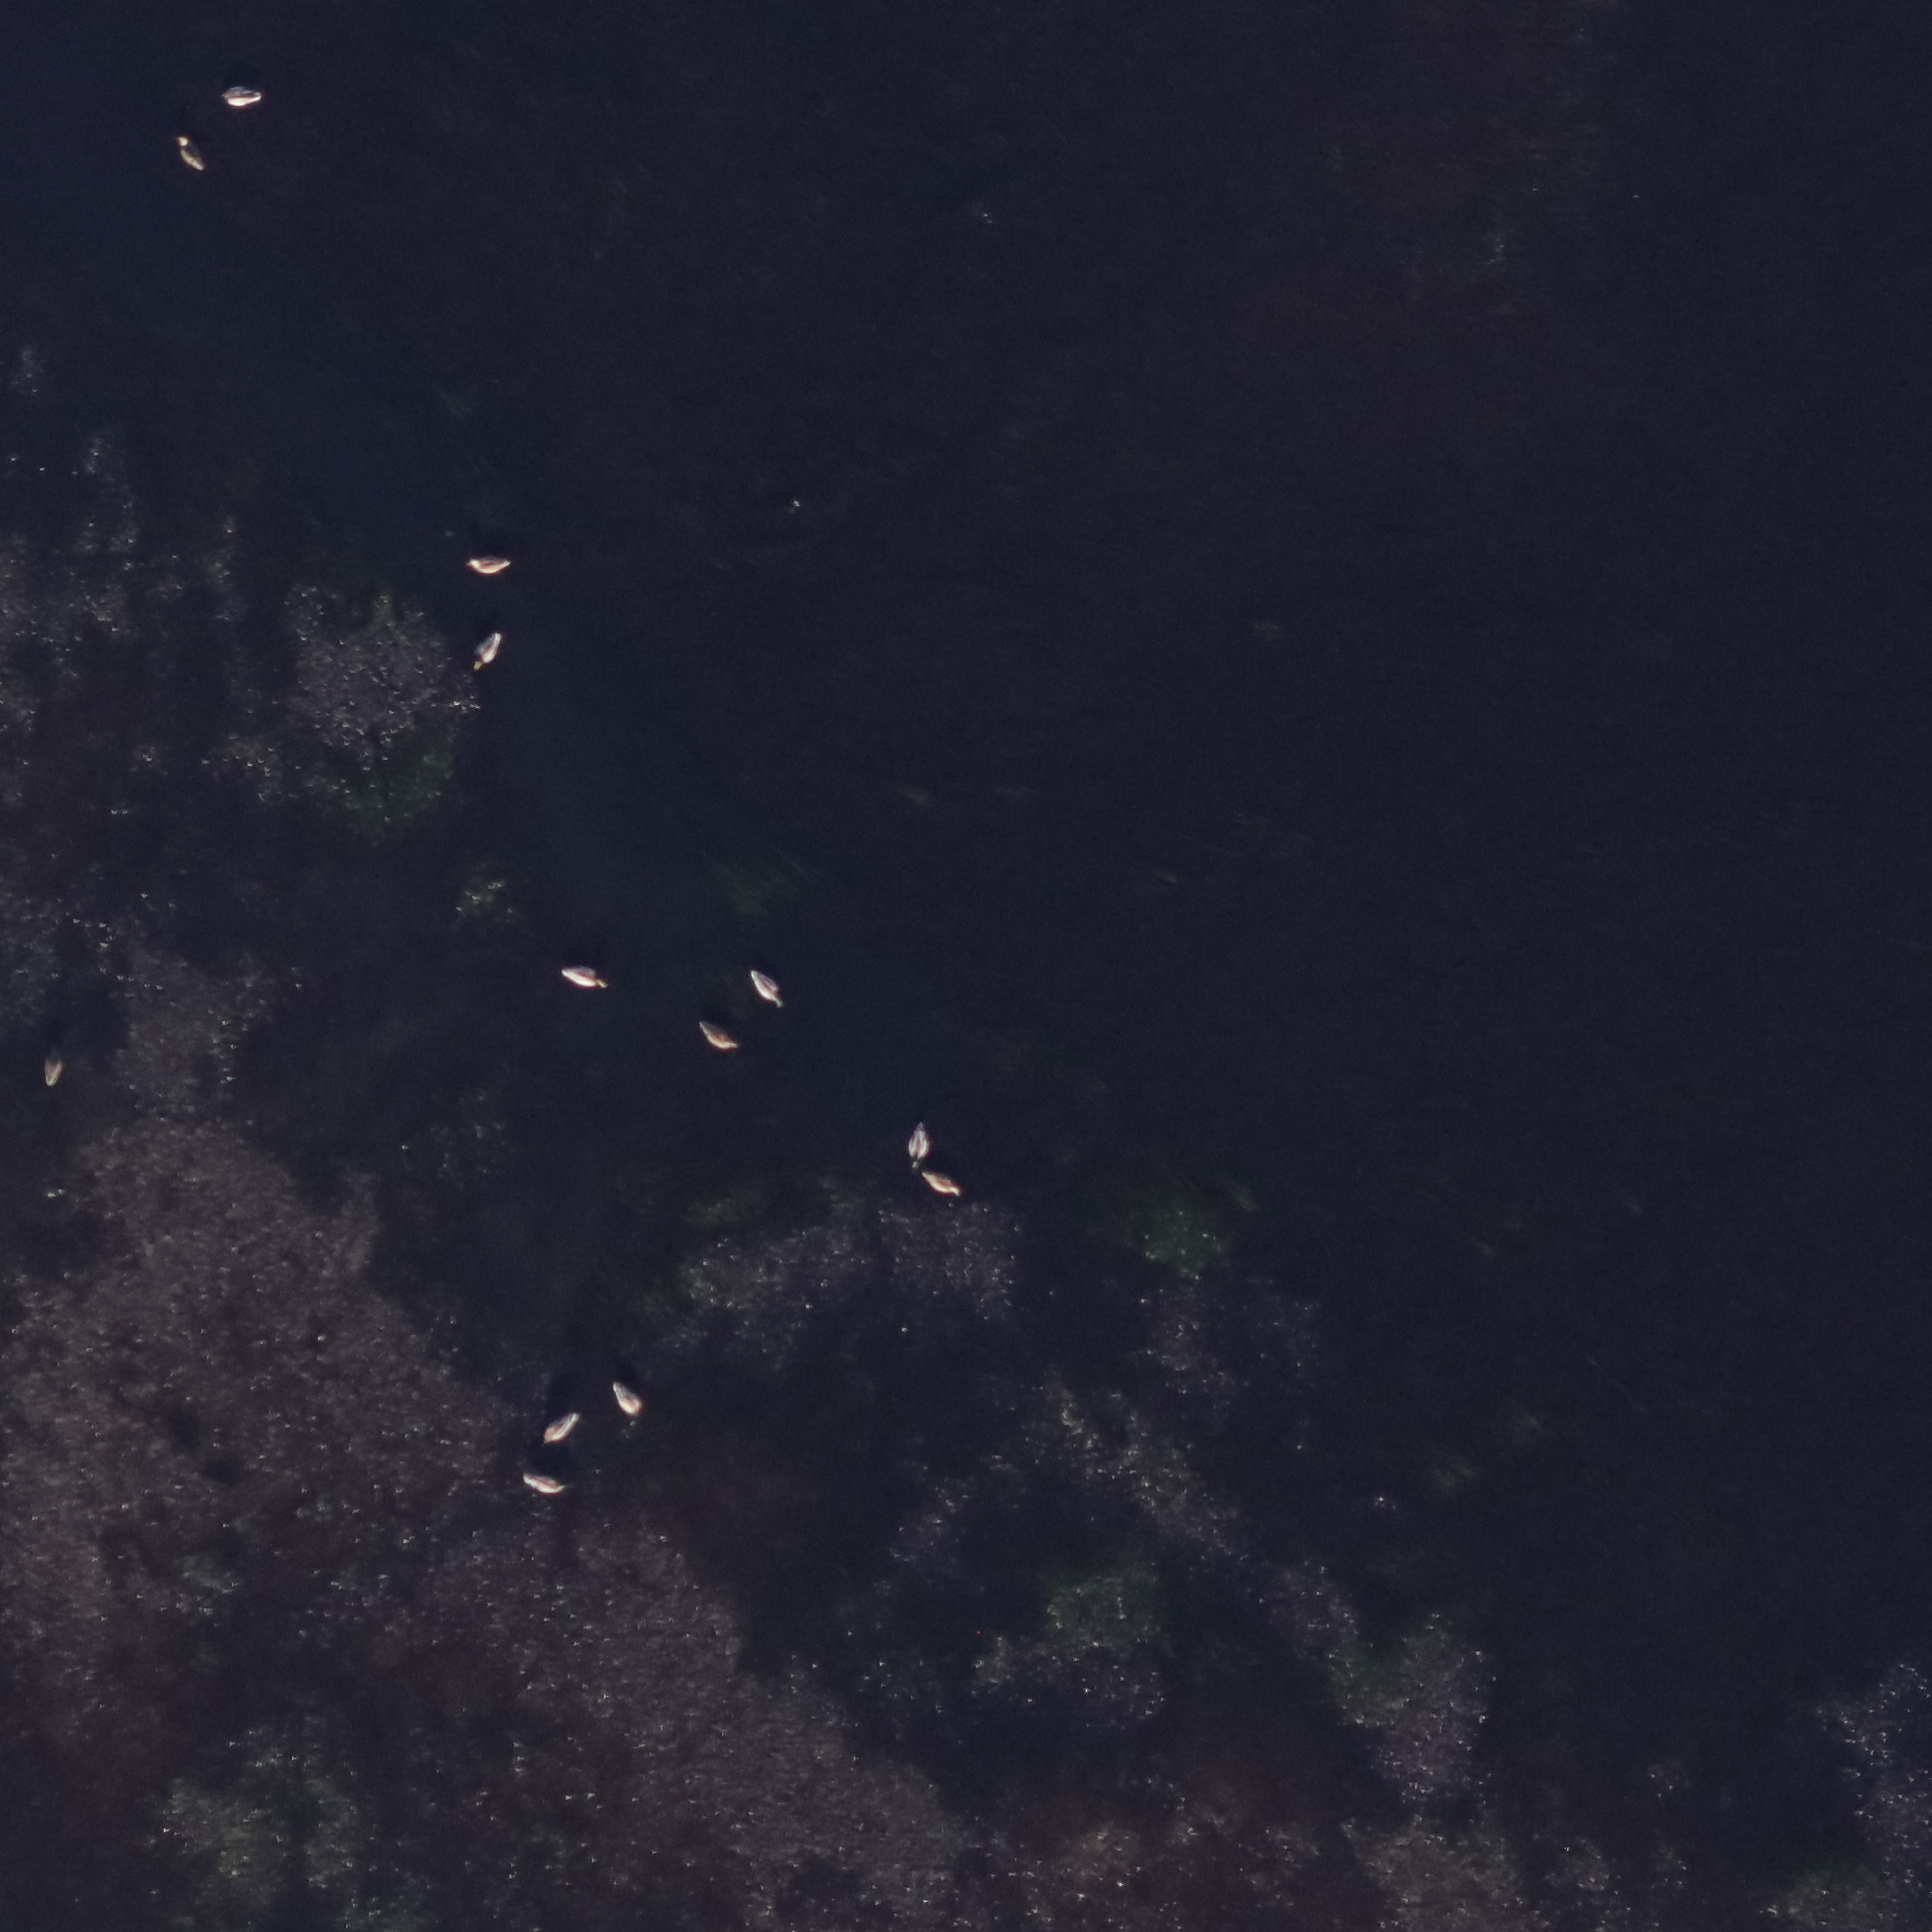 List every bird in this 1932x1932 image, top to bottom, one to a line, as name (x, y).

other bird (235, 96)
other bird (186, 148)
other bird (489, 564)
other bird (488, 648)
other bird (582, 974)
other bird (766, 986)
other bird (723, 1041)
other bird (53, 1065)
other bird (922, 1139)
other bird (950, 1181)
other bird (625, 1402)
other bird (557, 1430)
other bird (549, 1480)